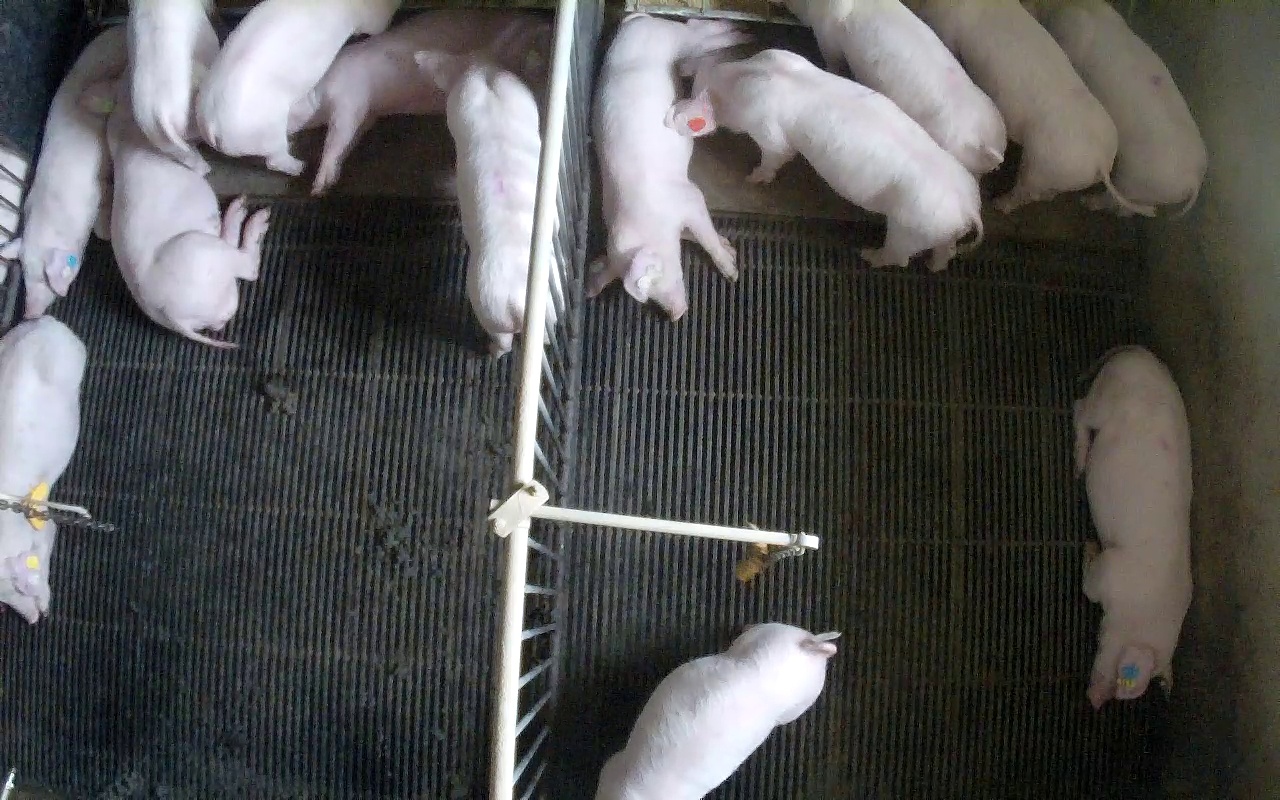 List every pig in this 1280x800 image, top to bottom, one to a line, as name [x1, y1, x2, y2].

pig [126, 0, 222, 178]
pig [781, 0, 1008, 186]
pig [1022, 0, 1208, 224]
pig [917, 1, 1156, 217]
pig [192, 2, 402, 178]
pig [585, 9, 758, 322]
pig [286, 15, 553, 197]
pig [411, 20, 565, 355]
pig [2, 21, 130, 321]
pig [663, 47, 984, 277]
pig [77, 62, 272, 356]
pig [0, 313, 89, 625]
pig [1068, 344, 1195, 714]
pig [595, 621, 842, 799]